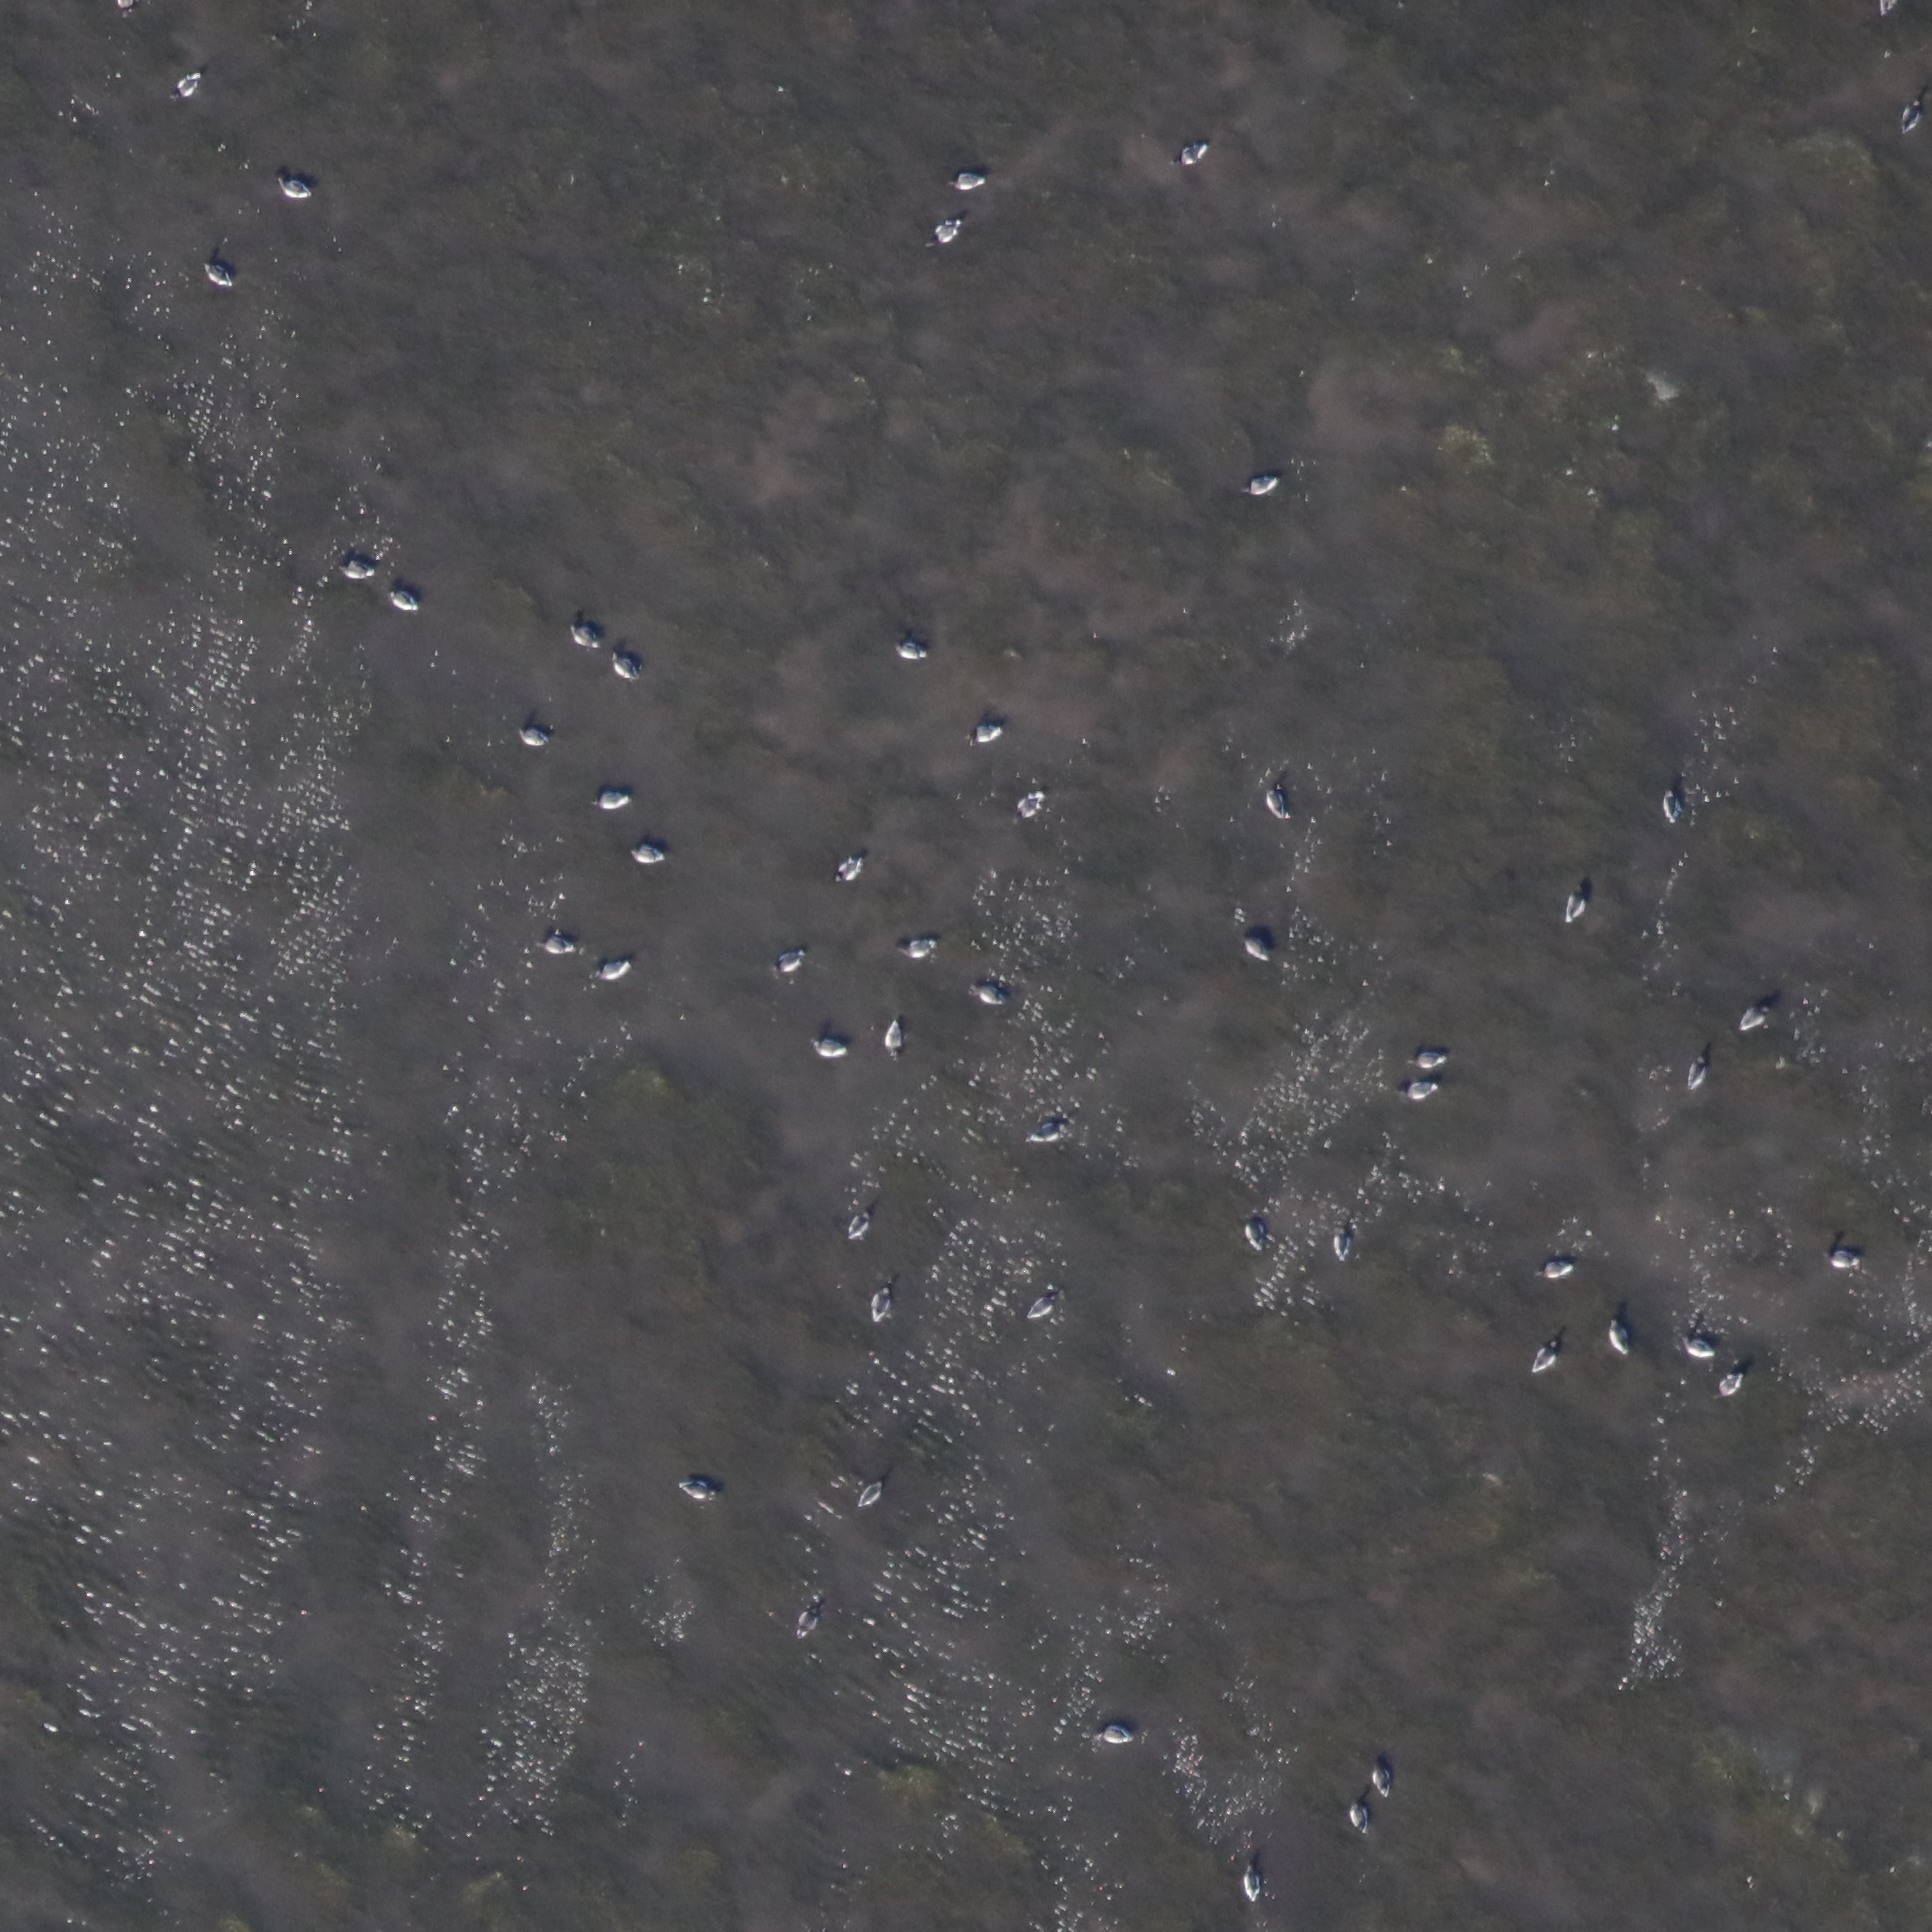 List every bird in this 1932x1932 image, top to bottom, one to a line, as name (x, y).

brant (181, 87)
brant (1913, 118)
brant (1188, 154)
brant (965, 180)
brant (298, 188)
brant (947, 231)
brant (218, 271)
brant (1258, 487)
brant (362, 574)
brant (409, 605)
brant (589, 640)
brant (911, 648)
brant (624, 666)
brant (987, 734)
brant (531, 736)
brant (1275, 802)
brant (615, 804)
brant (1031, 806)
brant (1676, 808)
brant (648, 858)
brant (849, 873)
brant (1578, 904)
brant (557, 940)
brant (1259, 943)
brant (922, 946)
brant (788, 959)
brant (618, 967)
brant (988, 991)
brant (1753, 1017)
brant (896, 1040)
brant (828, 1045)
brant (1428, 1054)
brant (1698, 1070)
brant (1417, 1088)
brant (1056, 1129)
brant (858, 1223)
brant (1255, 1232)
brant (1342, 1246)
brant (1841, 1258)
brant (1554, 1271)
brant (885, 1304)
brant (1044, 1316)
brant (1620, 1339)
brant (1696, 1345)
brant (1546, 1354)
brant (1728, 1385)
brant (696, 1485)
brant (869, 1492)
brant (811, 1623)
brant (1111, 1733)
brant (1383, 1778)
brant (1358, 1816)
brant (1252, 1879)